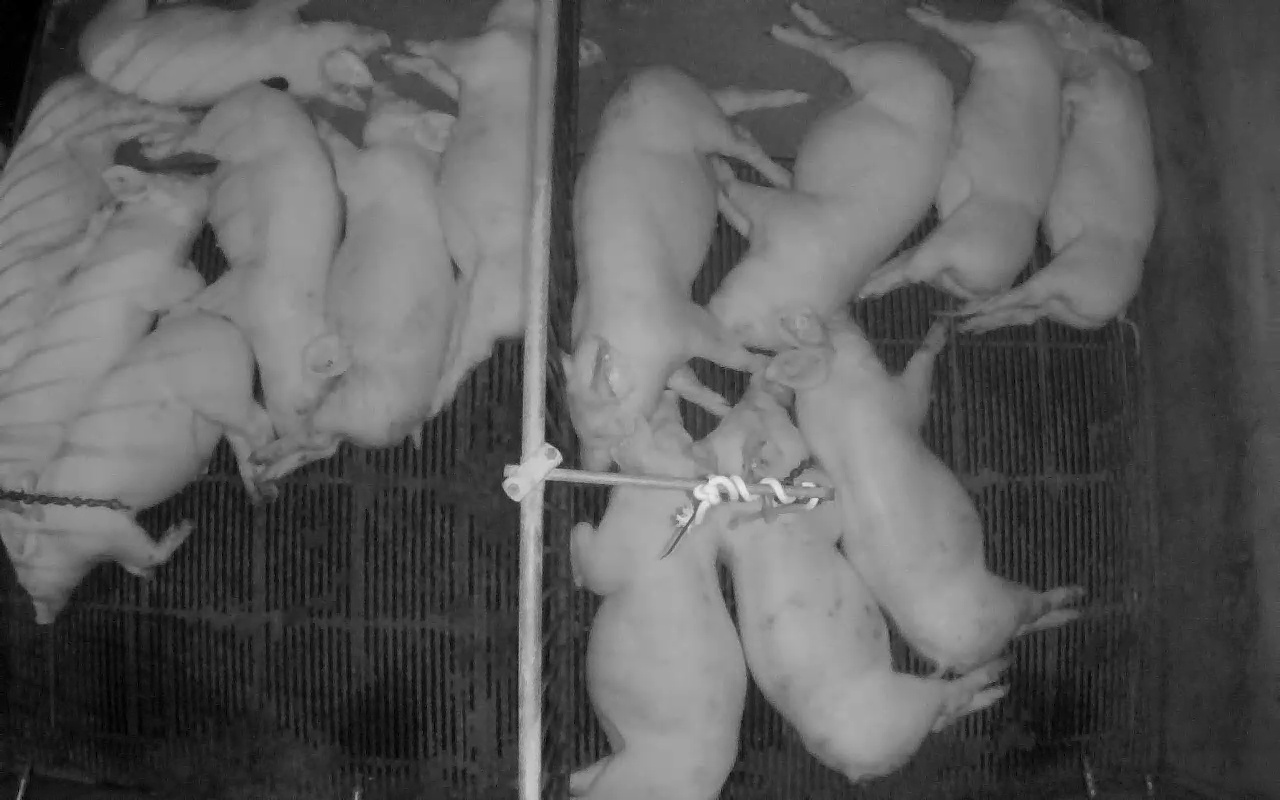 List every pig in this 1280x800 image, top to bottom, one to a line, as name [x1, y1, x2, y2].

pig [79, 0, 393, 112]
pig [858, 0, 1102, 304]
pig [383, 2, 603, 419]
pig [705, 3, 956, 361]
pig [954, 3, 1153, 337]
pig [562, 67, 811, 473]
pig [0, 70, 205, 382]
pig [250, 80, 460, 490]
pig [136, 85, 345, 439]
pig [0, 166, 217, 491]
pig [0, 306, 280, 624]
pig [765, 317, 1087, 675]
pig [680, 366, 1010, 784]
pig [570, 390, 748, 795]